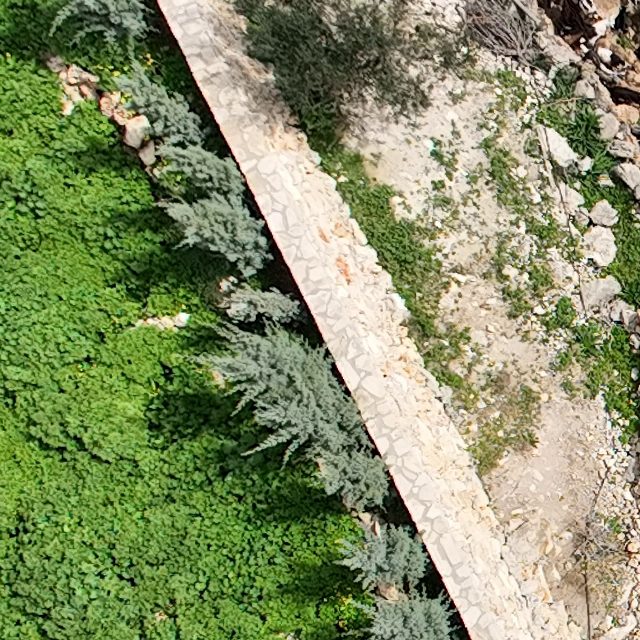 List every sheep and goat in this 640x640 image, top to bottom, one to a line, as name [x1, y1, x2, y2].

goat [627, 1, 639, 37]
goat [616, 5, 629, 34]
goat [564, 6, 593, 35]
goat [545, 9, 571, 36]
goat [580, 19, 615, 47]
goat [580, 45, 624, 75]
goat [595, 71, 620, 84]
goat [609, 86, 639, 108]
goat [628, 125, 639, 138]